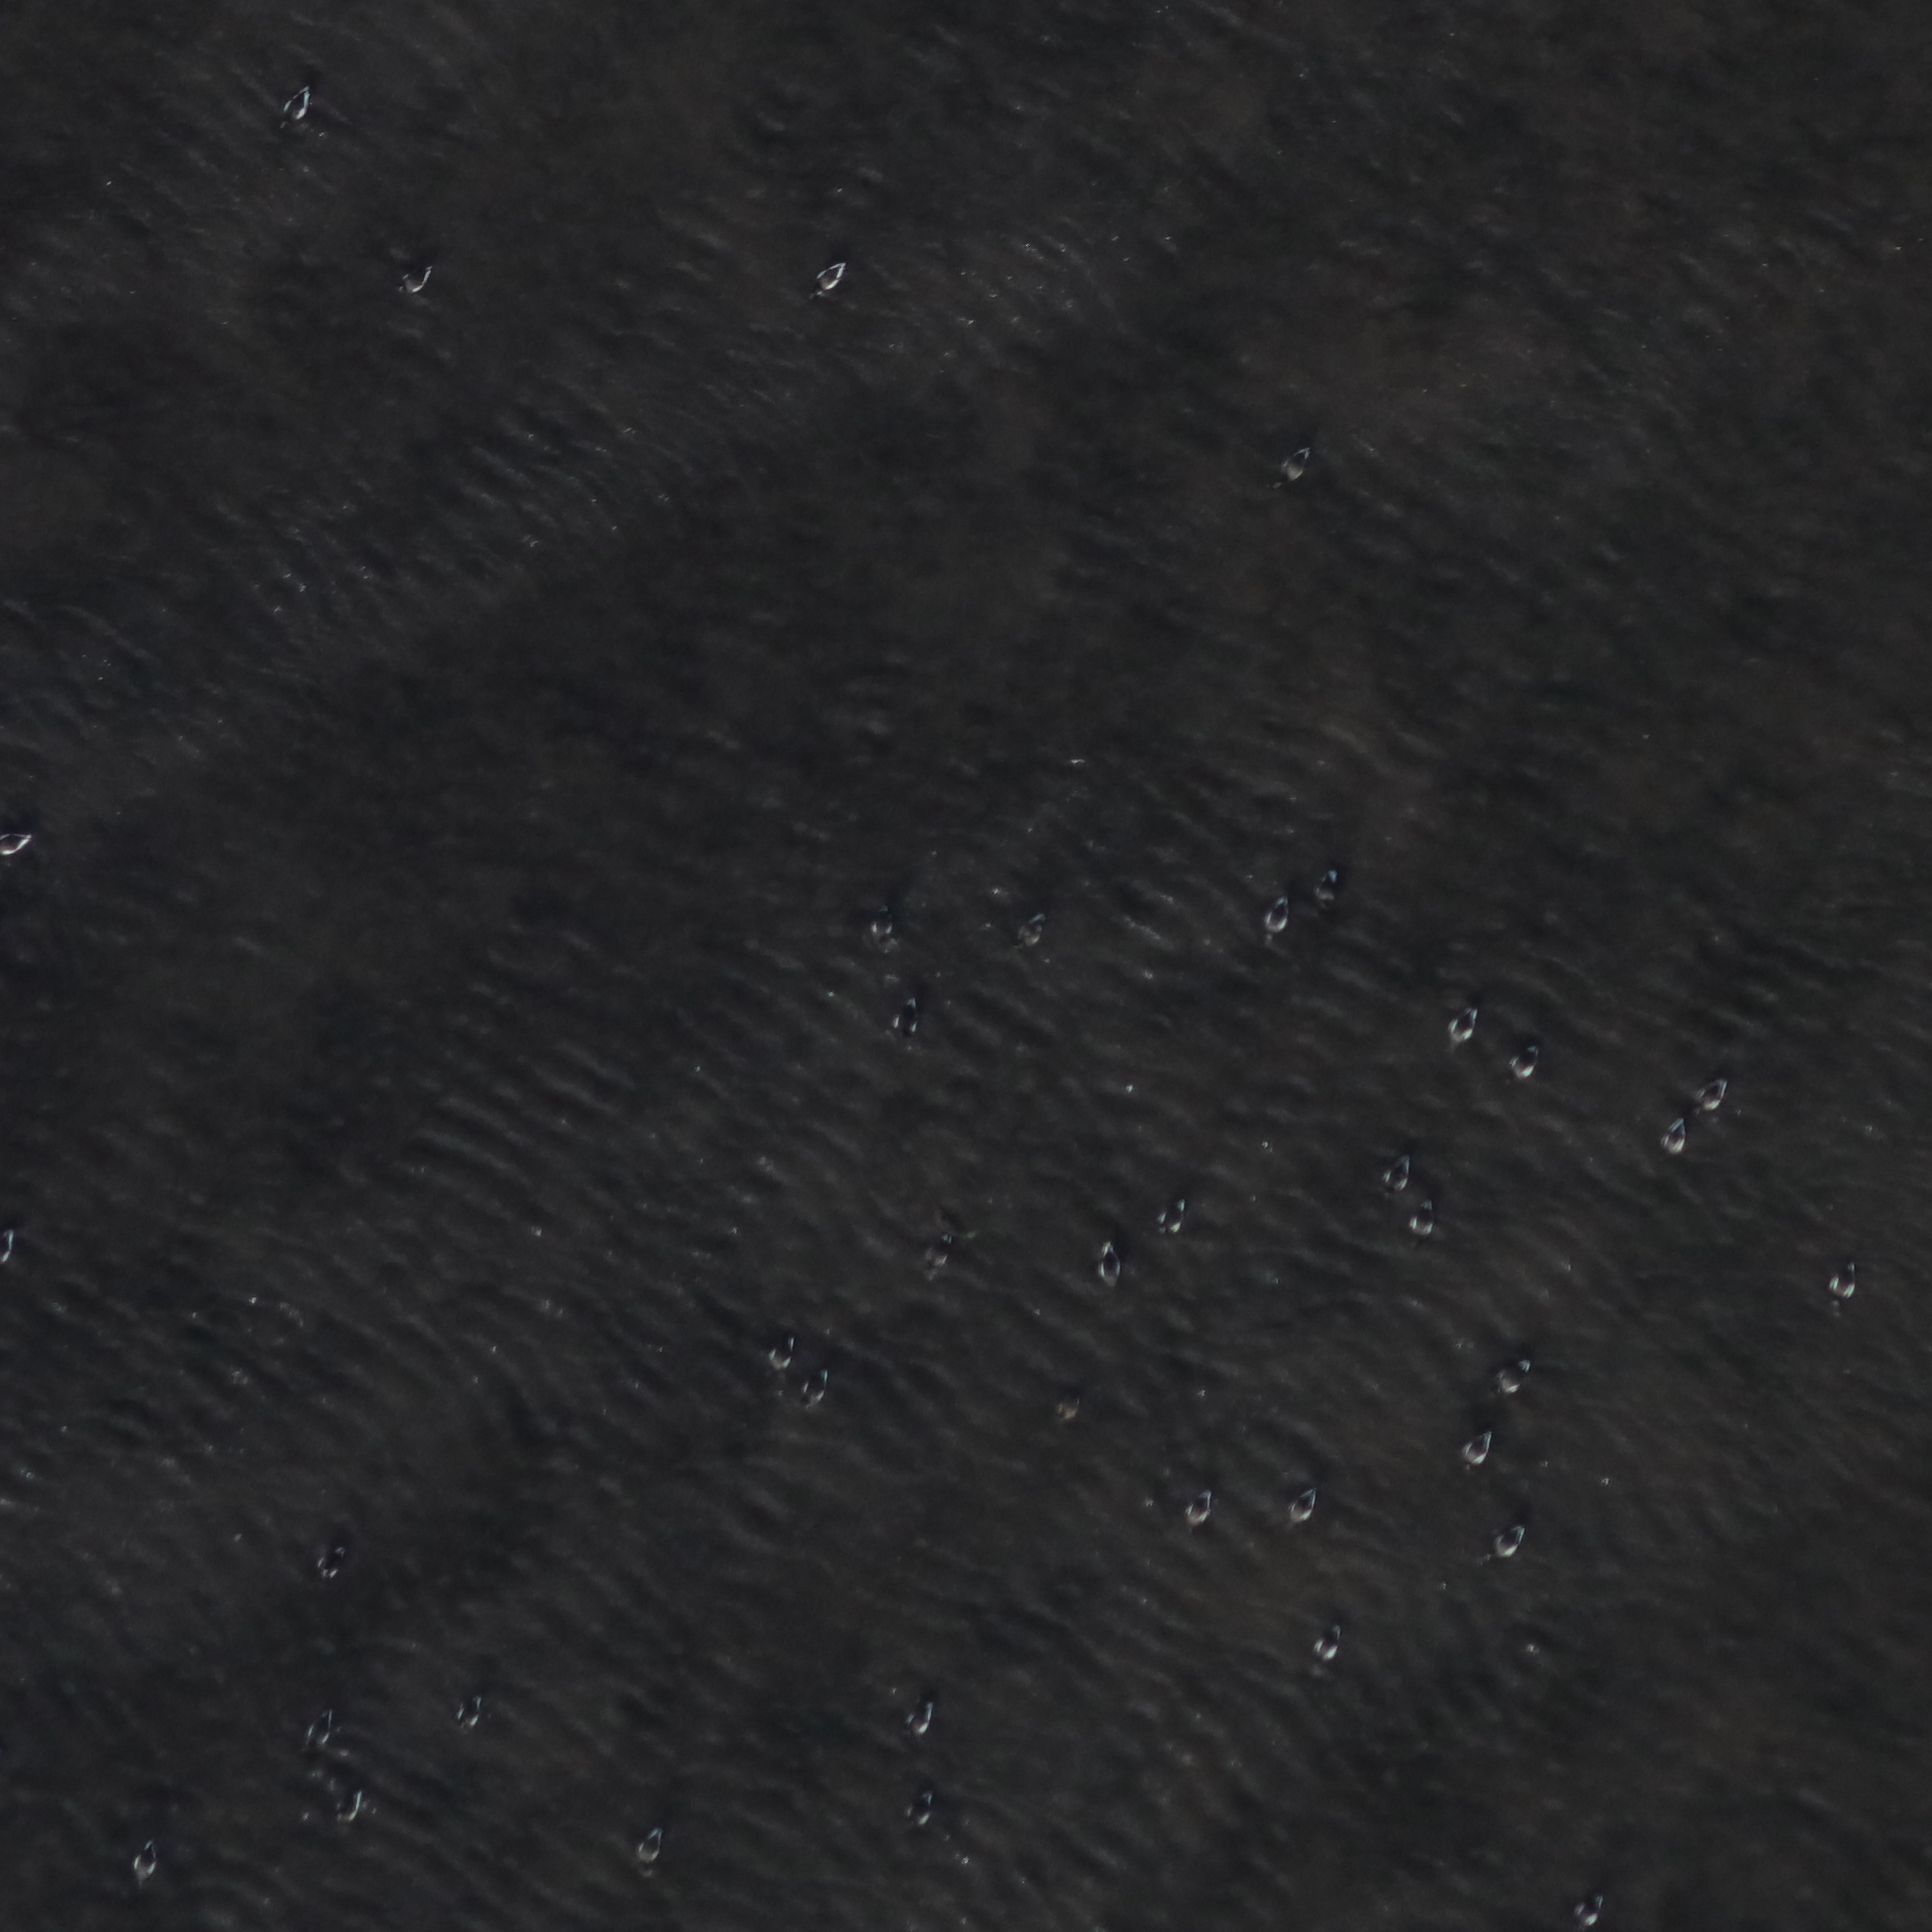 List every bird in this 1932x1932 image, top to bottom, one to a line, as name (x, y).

brant (297, 106)
brant (412, 279)
brant (828, 279)
brant (1295, 465)
brant (10, 844)
brant (1329, 882)
brant (1275, 916)
brant (886, 924)
brant (1035, 932)
brant (1461, 1025)
brant (905, 1028)
brant (1522, 1064)
brant (1709, 1095)
brant (1672, 1144)
brant (1395, 1176)
brant (1424, 1221)
brant (1172, 1222)
brant (935, 1251)
brant (1112, 1265)
brant (1844, 1284)
brant (784, 1347)
brant (1512, 1374)
brant (813, 1388)
brant (1065, 1410)
brant (1477, 1449)
brant (1299, 1506)
brant (1195, 1511)
brant (1507, 1541)
brant (330, 1561)
brant (1324, 1649)
brant (917, 1713)
brant (470, 1716)
brant (317, 1729)
brant (350, 1798)
brant (919, 1809)
brant (650, 1855)
brant (145, 1865)
brant (1590, 1908)